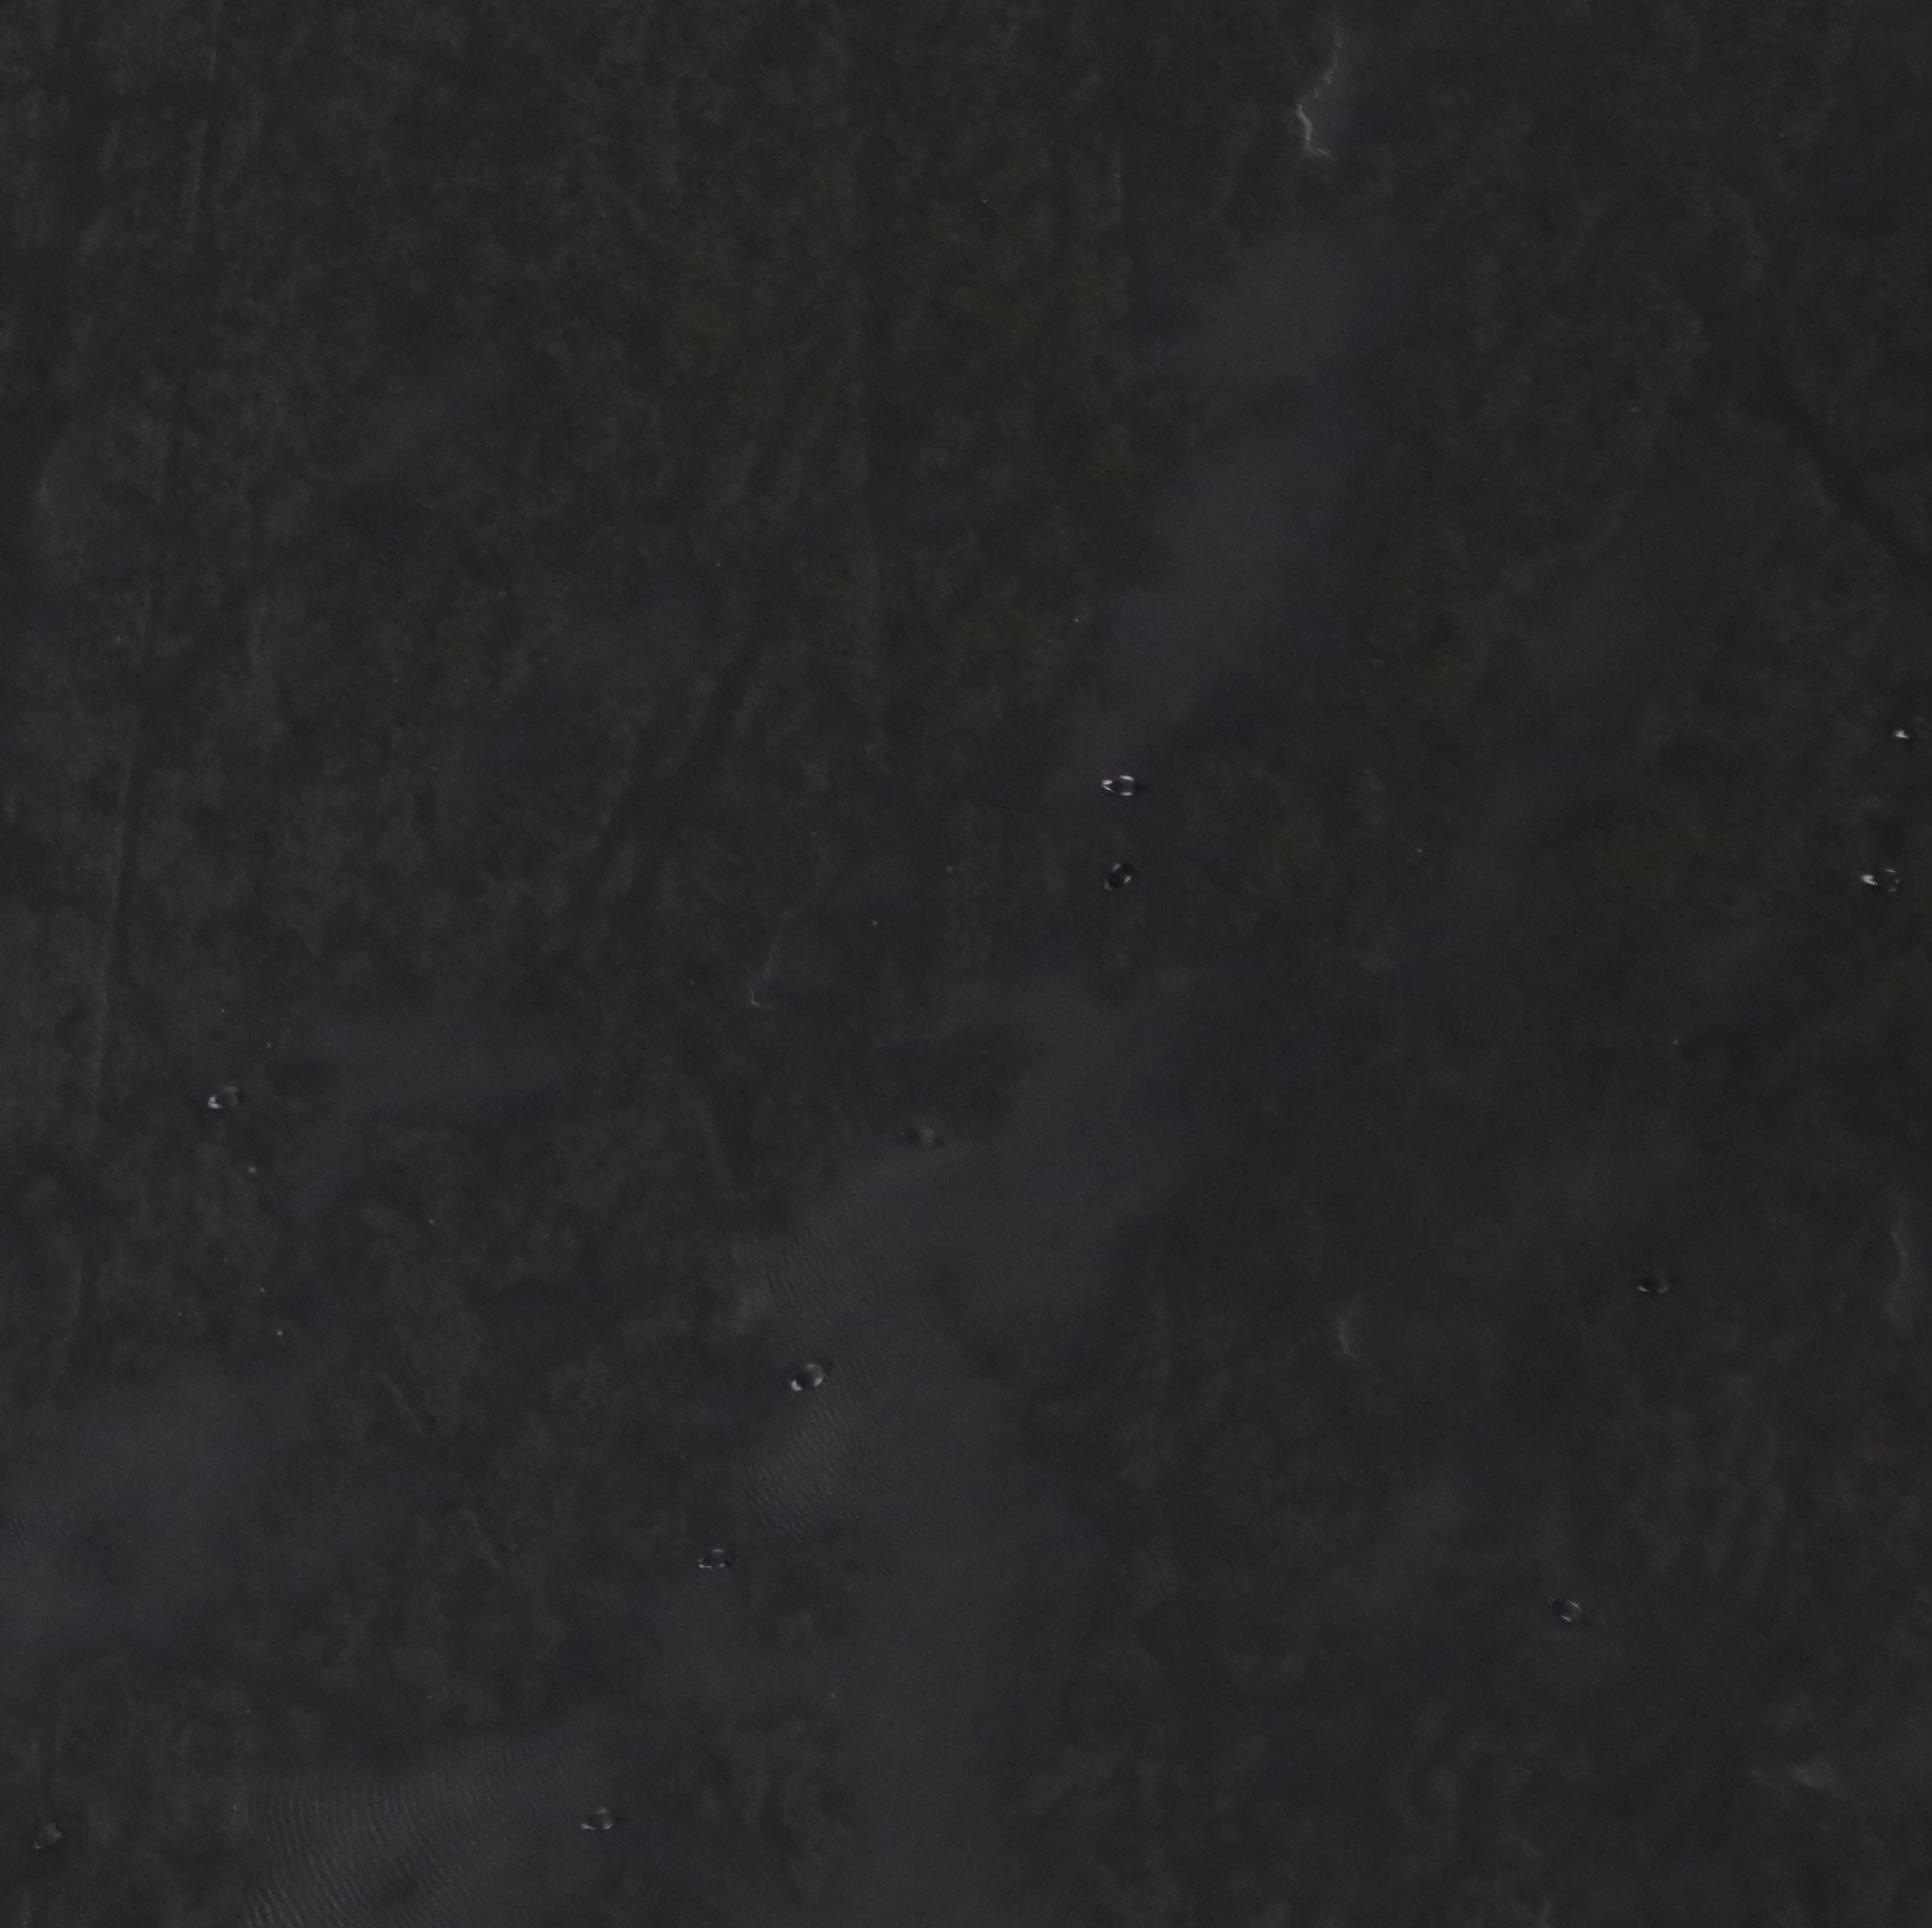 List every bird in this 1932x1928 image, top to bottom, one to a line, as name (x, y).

brant (1913, 724)
brant (1123, 788)
brant (1121, 877)
brant (1882, 880)
brant (228, 1097)
brant (930, 1134)
brant (1656, 1282)
brant (810, 1375)
brant (718, 1558)
brant (1568, 1611)
brant (598, 1820)
brant (45, 1836)